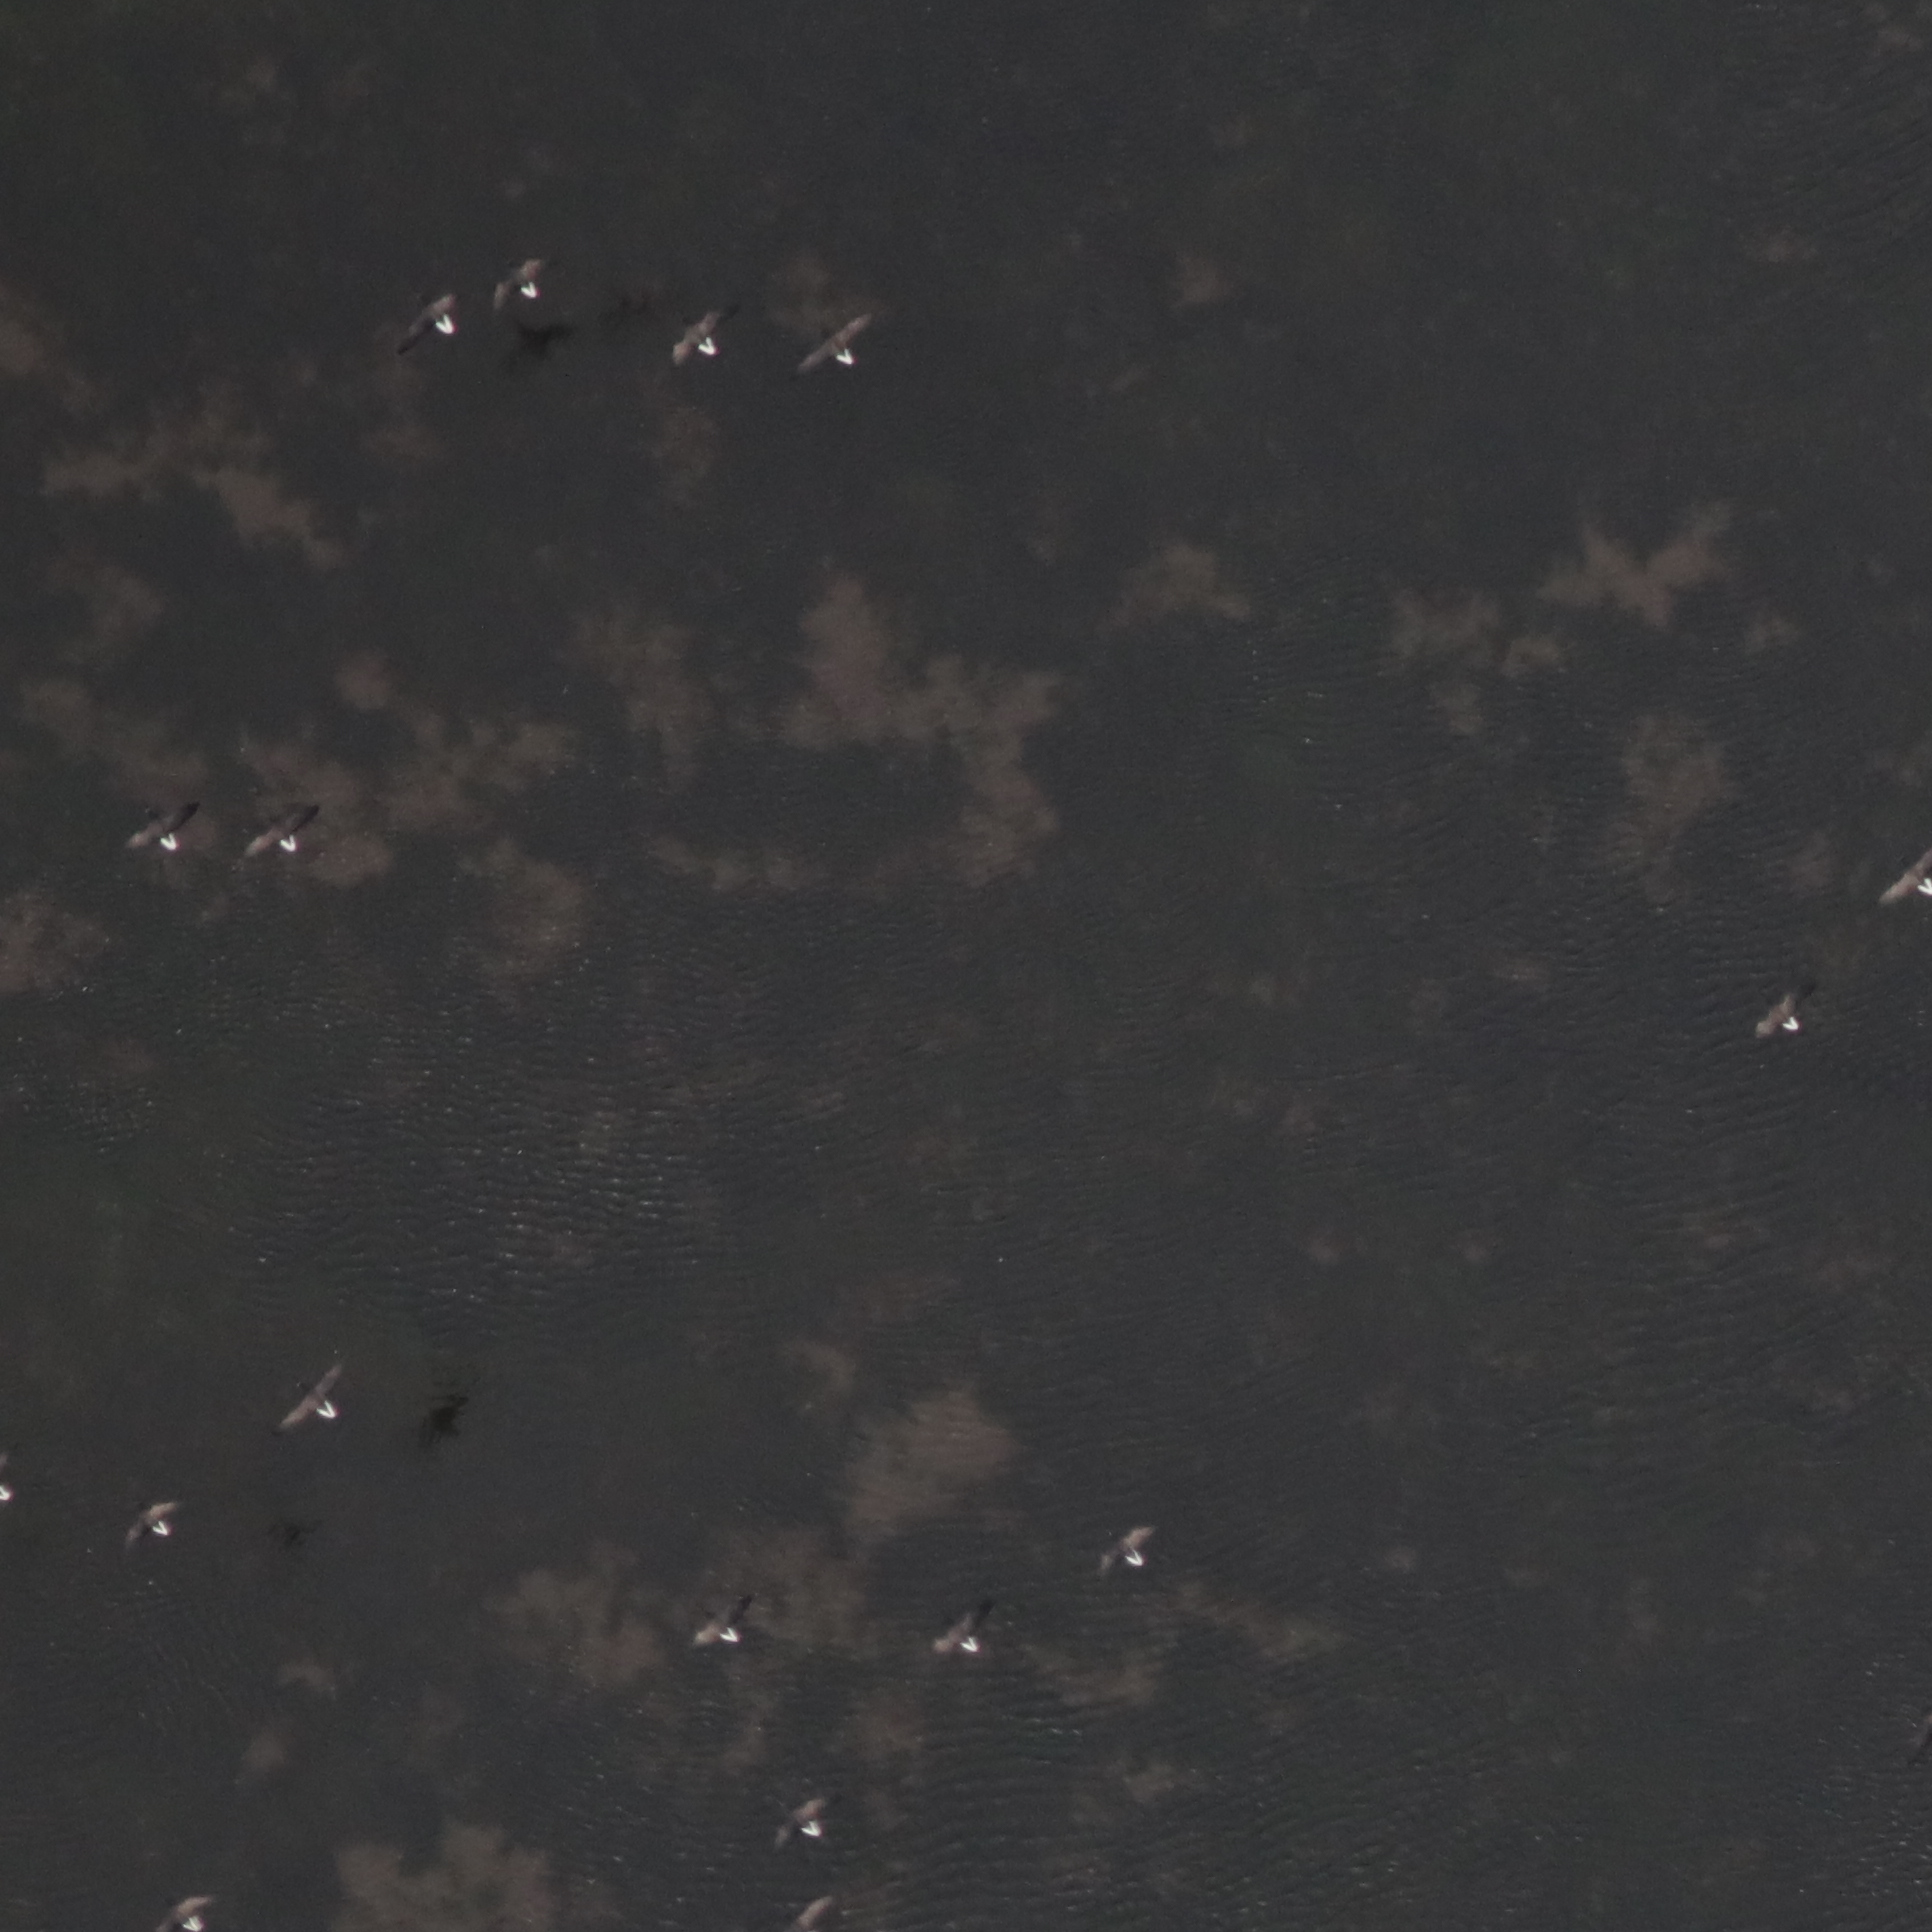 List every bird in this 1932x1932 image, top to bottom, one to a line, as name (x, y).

brant (516, 277)
brant (437, 307)
brant (699, 340)
brant (835, 343)
brant (278, 826)
brant (165, 830)
brant (1918, 875)
brant (1784, 1013)
brant (315, 1399)
brant (154, 1518)
brant (1128, 1545)
brant (963, 1633)
brant (723, 1635)
brant (805, 1814)
brant (181, 1914)
brant (799, 1927)